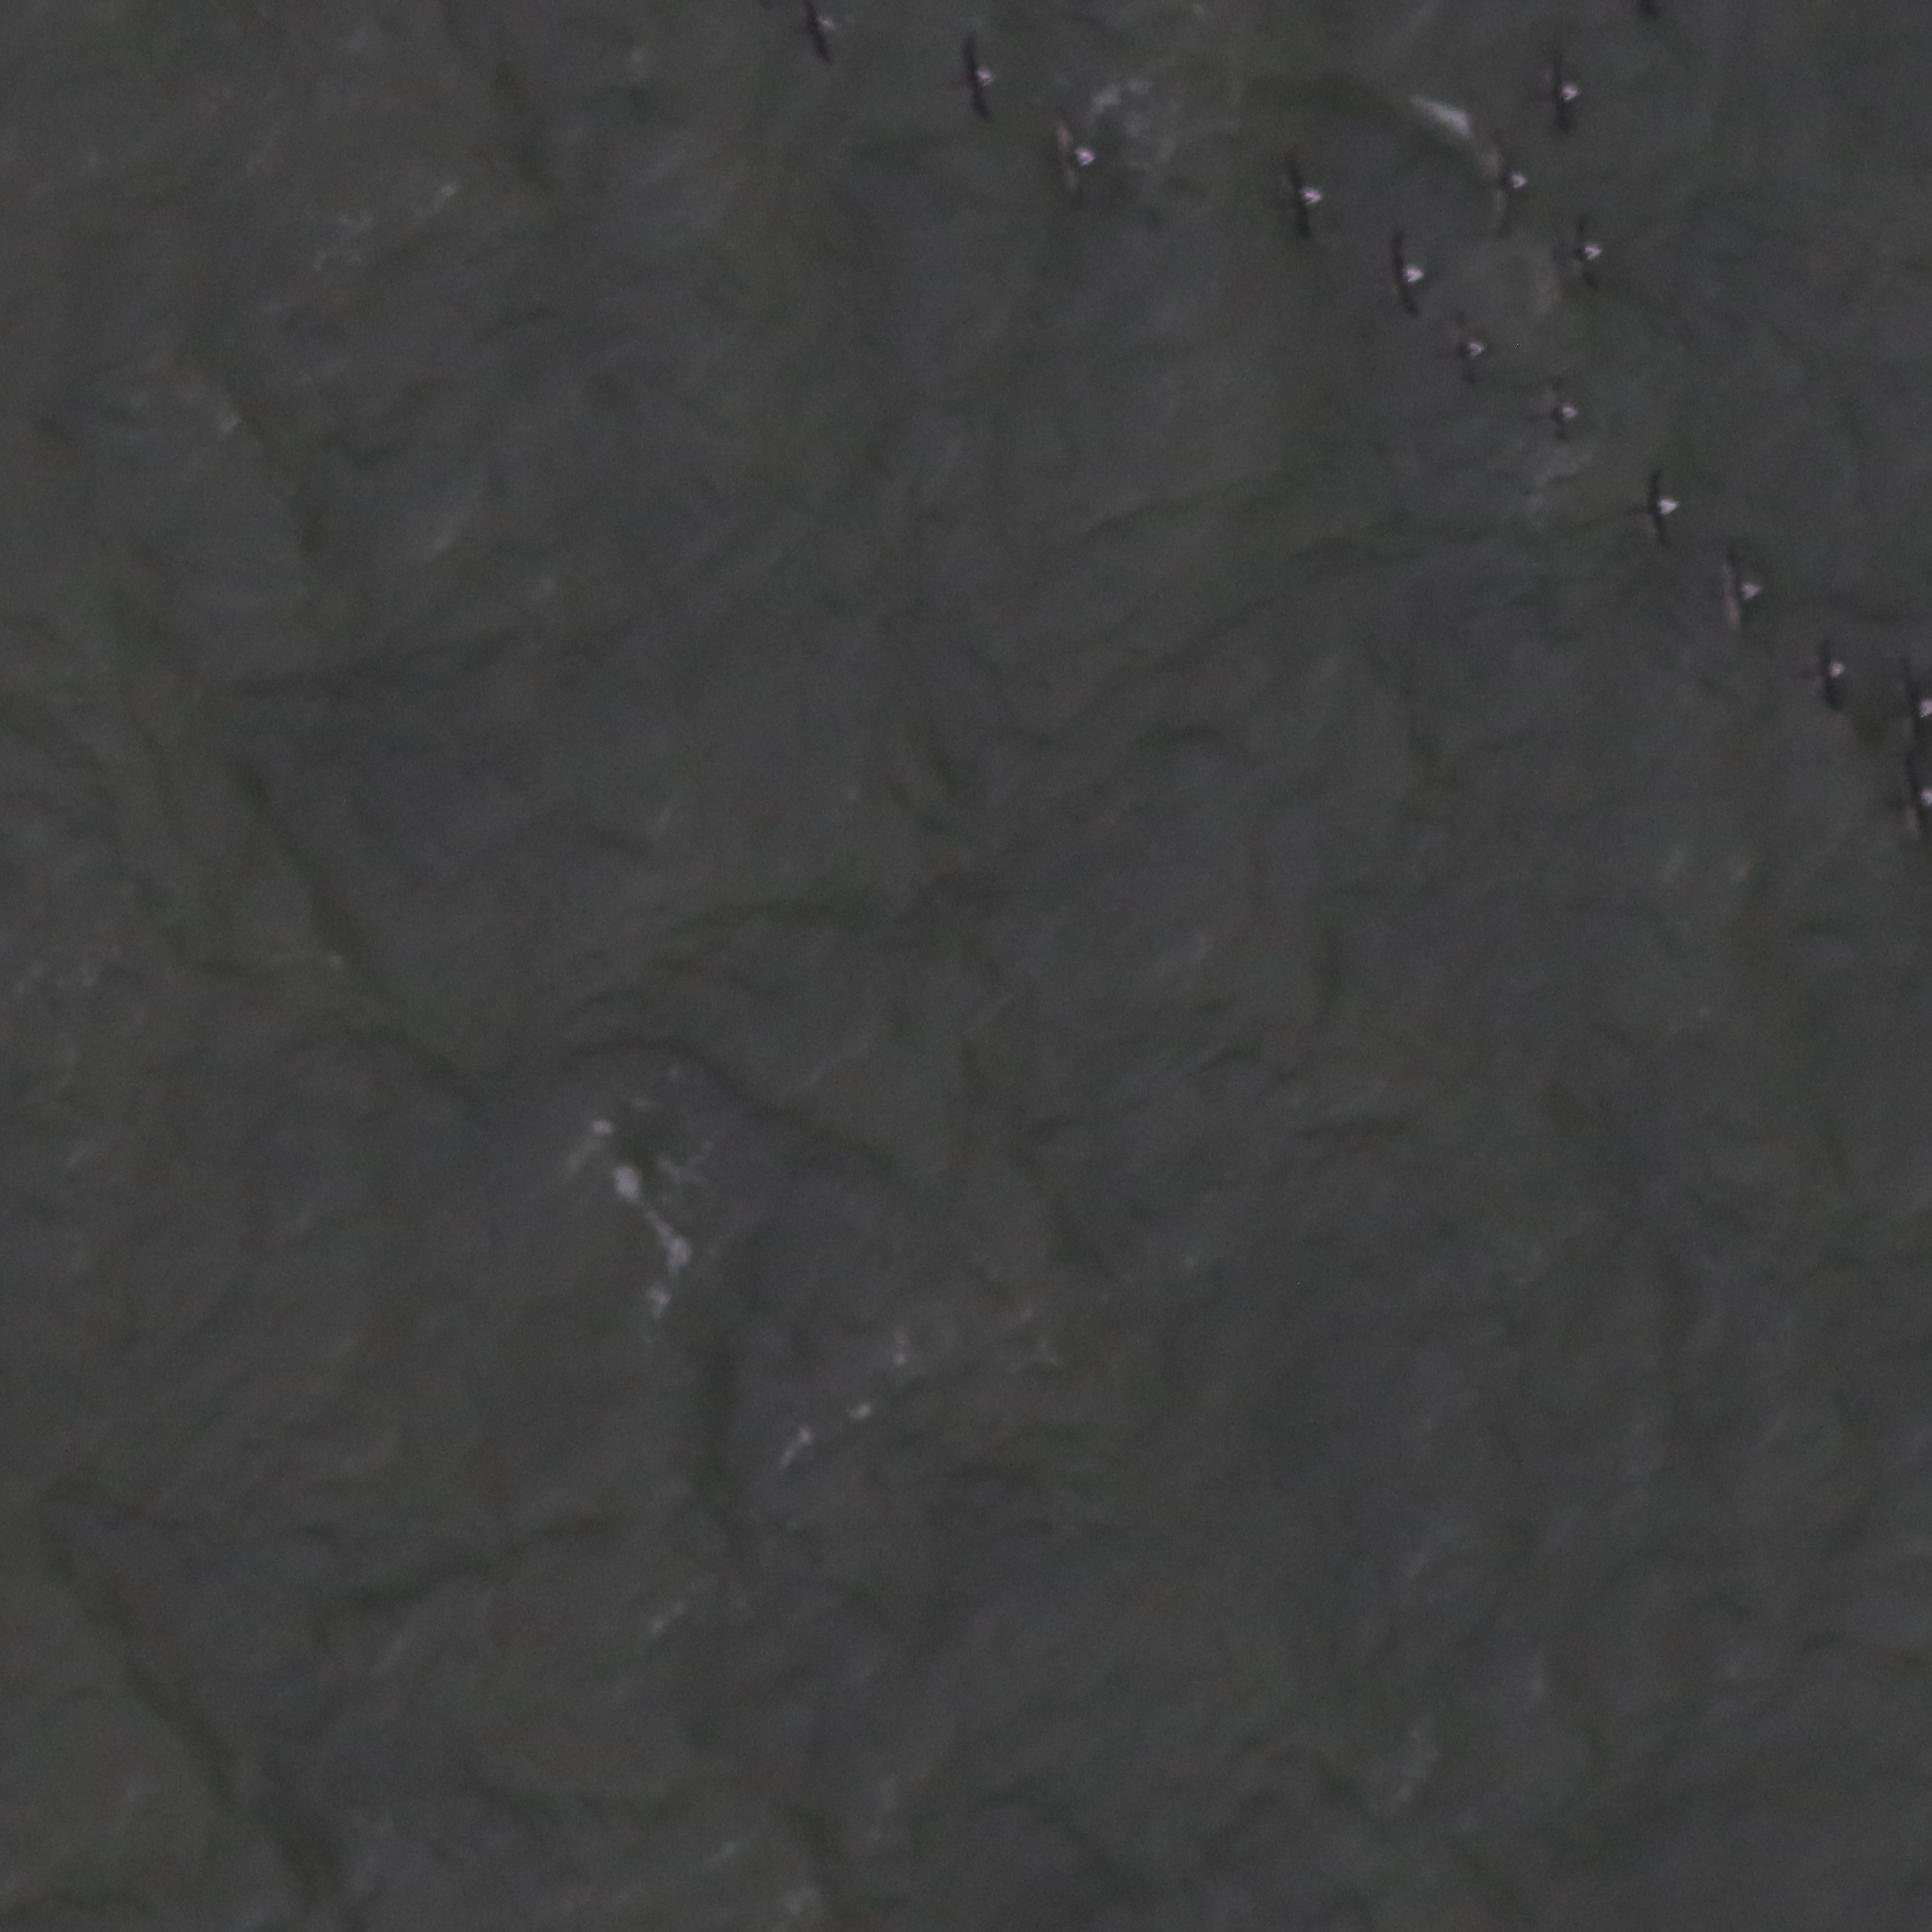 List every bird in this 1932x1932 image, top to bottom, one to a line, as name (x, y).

brant (812, 22)
brant (970, 76)
brant (1559, 98)
brant (1074, 156)
brant (1505, 183)
brant (1297, 191)
brant (1581, 249)
brant (1397, 275)
brant (1468, 351)
brant (1557, 411)
brant (1651, 510)
brant (1735, 592)
brant (1822, 670)
brant (1911, 707)
brant (1913, 797)